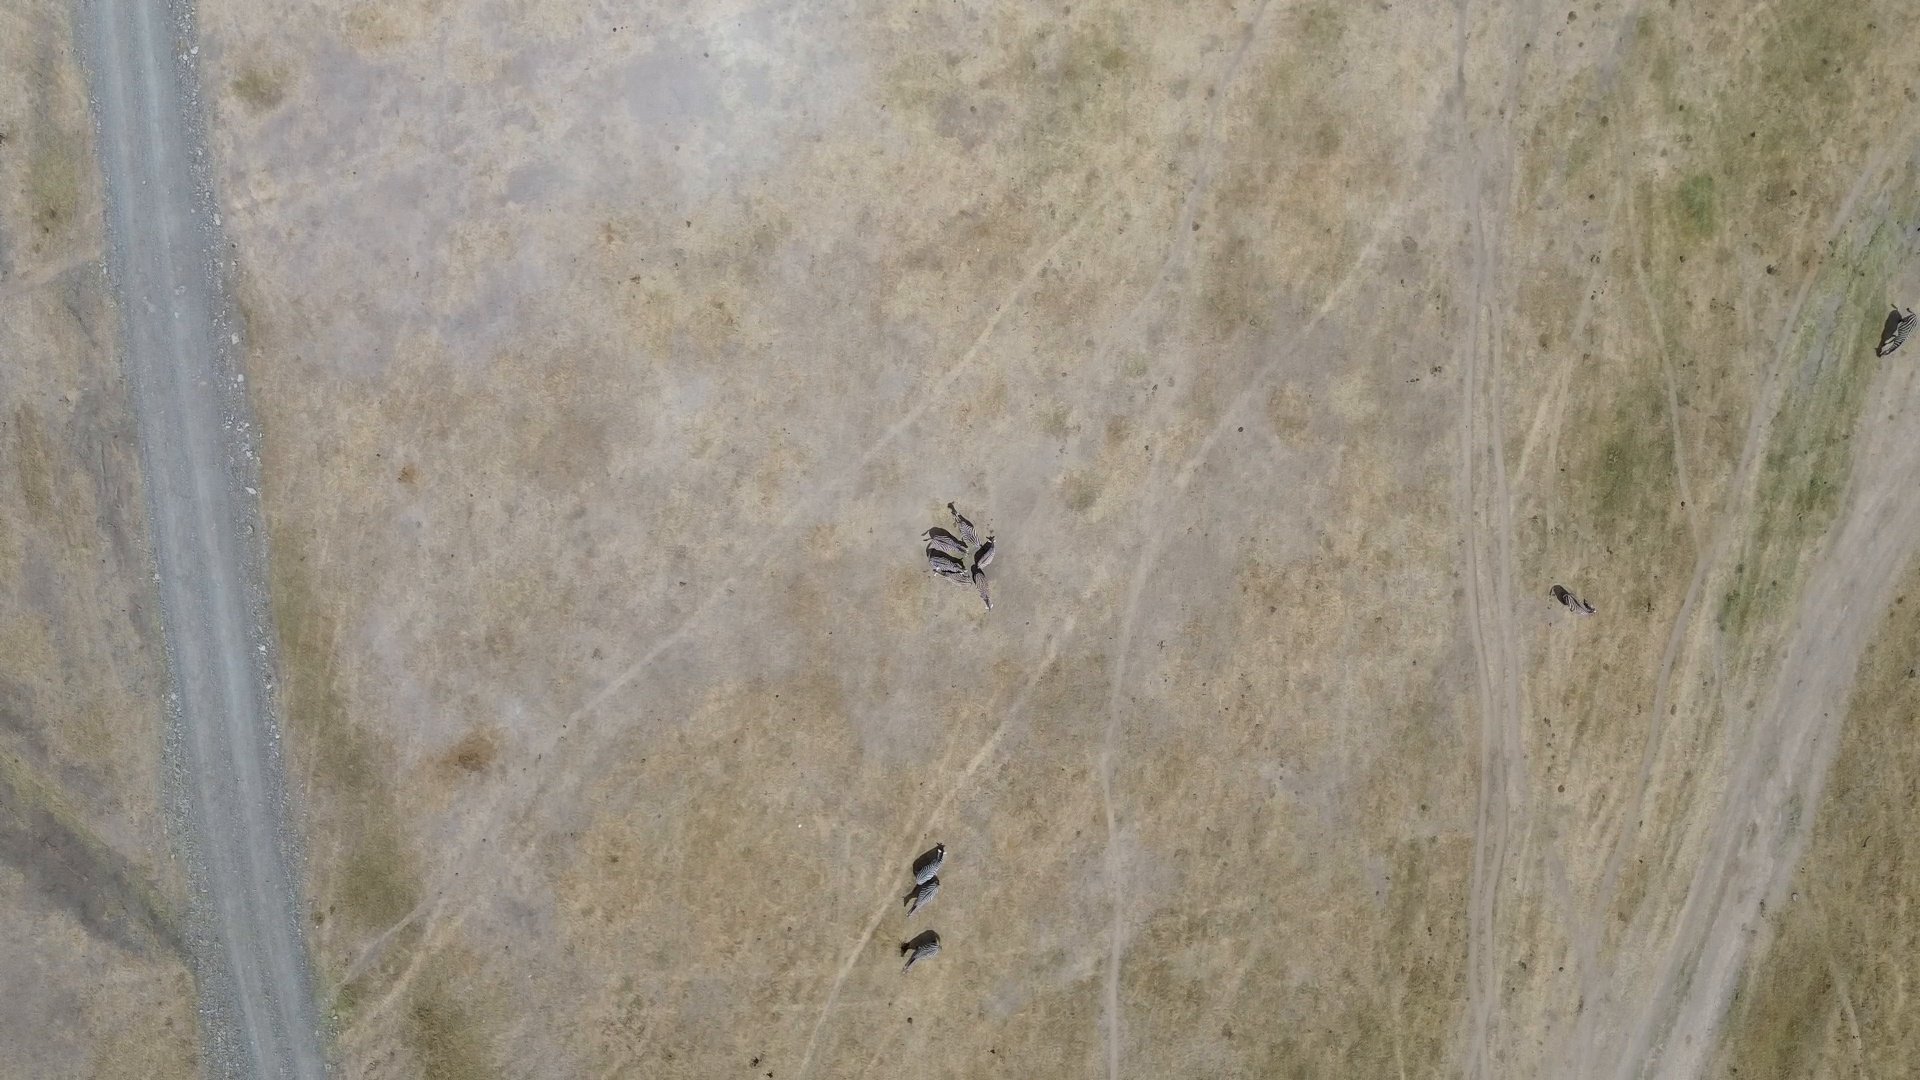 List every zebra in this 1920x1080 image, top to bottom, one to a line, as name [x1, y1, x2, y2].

zebra [1877, 321, 1909, 358]
zebra [952, 512, 982, 547]
zebra [932, 535, 970, 557]
zebra [975, 539, 996, 568]
zebra [958, 542, 975, 561]
zebra [928, 555, 967, 573]
zebra [932, 568, 973, 589]
zebra [973, 572, 994, 610]
zebra [1555, 596, 1596, 616]
zebra [911, 852, 945, 886]
zebra [905, 885, 941, 919]
zebra [902, 943, 939, 975]